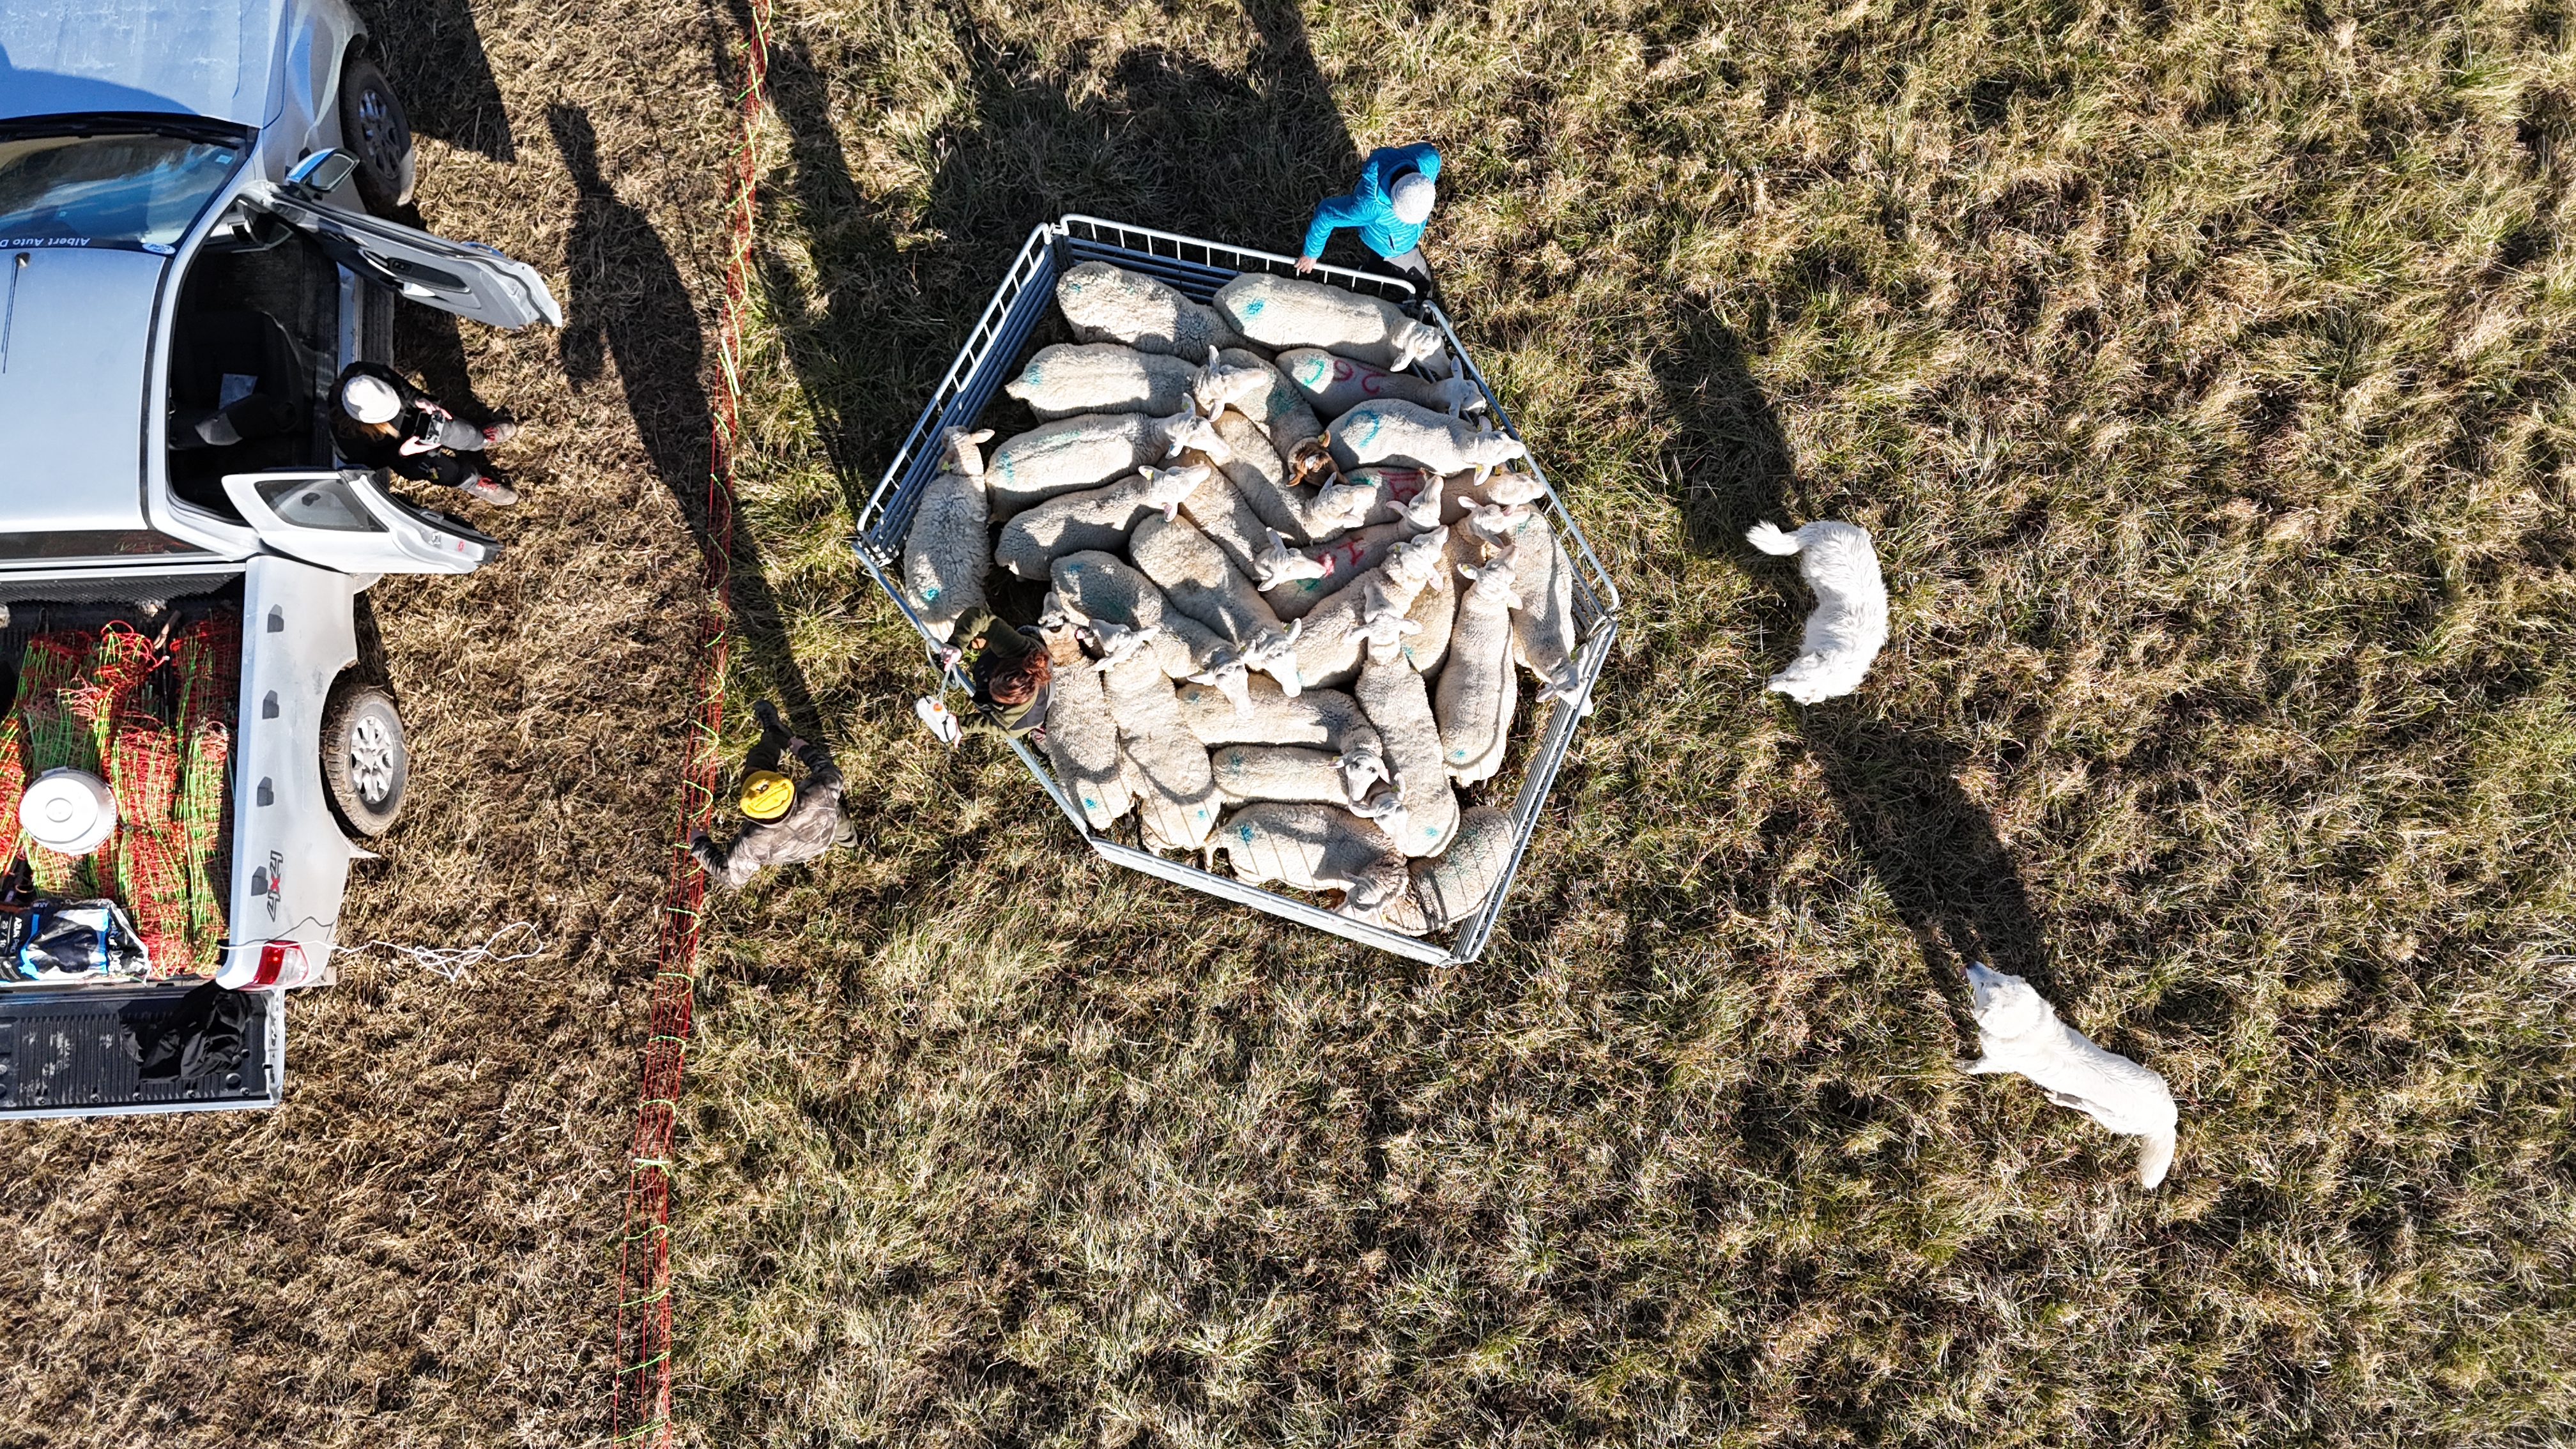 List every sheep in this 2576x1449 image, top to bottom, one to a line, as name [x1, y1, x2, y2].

sheep [1053, 263, 1247, 358]
sheep [1212, 274, 1452, 378]
sheep [1004, 341, 1268, 425]
sheep [1275, 348, 1489, 418]
sheep [1218, 348, 1345, 487]
sheep [985, 392, 1230, 518]
sheep [1328, 398, 1538, 480]
sheep [1211, 410, 1377, 543]
sheep [903, 425, 996, 643]
sheep [1156, 449, 1328, 592]
sheep [996, 465, 1211, 577]
sheep [1346, 470, 1544, 522]
sheep [1260, 475, 1443, 616]
sheep [1398, 494, 1525, 670]
sheep [1500, 505, 1596, 717]
sheep [1129, 514, 1303, 698]
sheep [1295, 525, 1451, 688]
sheep [1048, 550, 1256, 720]
sheep [1432, 566, 1517, 786]
sheep [1349, 581, 1461, 858]
sheep [1034, 591, 1134, 831]
sheep [1087, 618, 1221, 851]
sheep [1176, 674, 1391, 805]
sheep [1212, 745, 1408, 852]
sheep [1206, 802, 1407, 922]
sheep [1361, 807, 1513, 938]